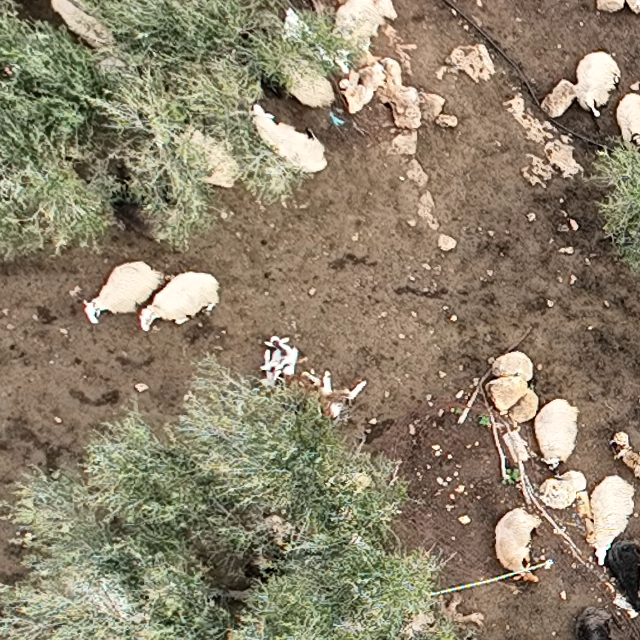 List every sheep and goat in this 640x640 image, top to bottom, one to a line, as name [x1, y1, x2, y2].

sheep [334, 1, 398, 72]
sheep [574, 51, 621, 118]
sheep [274, 56, 336, 108]
sheep [617, 91, 639, 154]
sheep [250, 102, 329, 174]
sheep [163, 122, 242, 189]
sheep [84, 258, 166, 324]
sheep [140, 271, 220, 333]
sheep [534, 398, 577, 471]
sheep [609, 443, 639, 493]
sheep [592, 474, 633, 565]
sheep [491, 508, 543, 585]
sheep [606, 540, 639, 612]
sheep [575, 607, 623, 639]